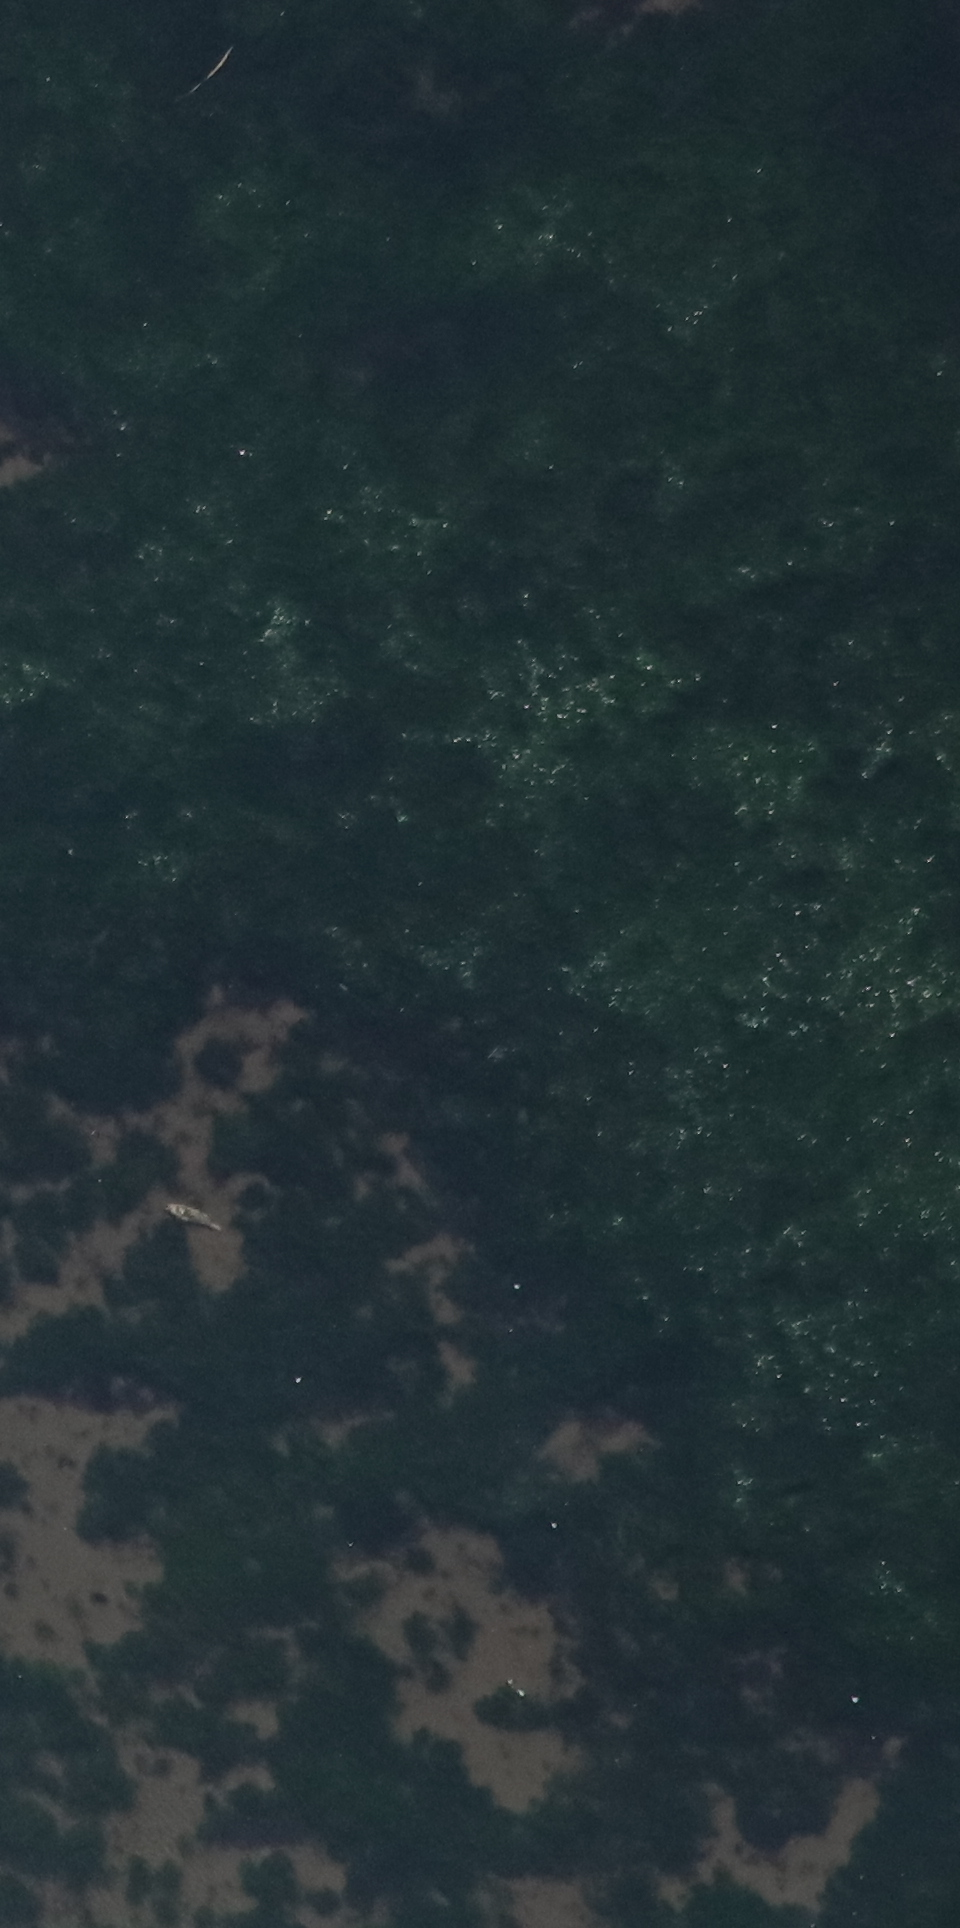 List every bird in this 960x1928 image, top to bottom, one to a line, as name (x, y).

None